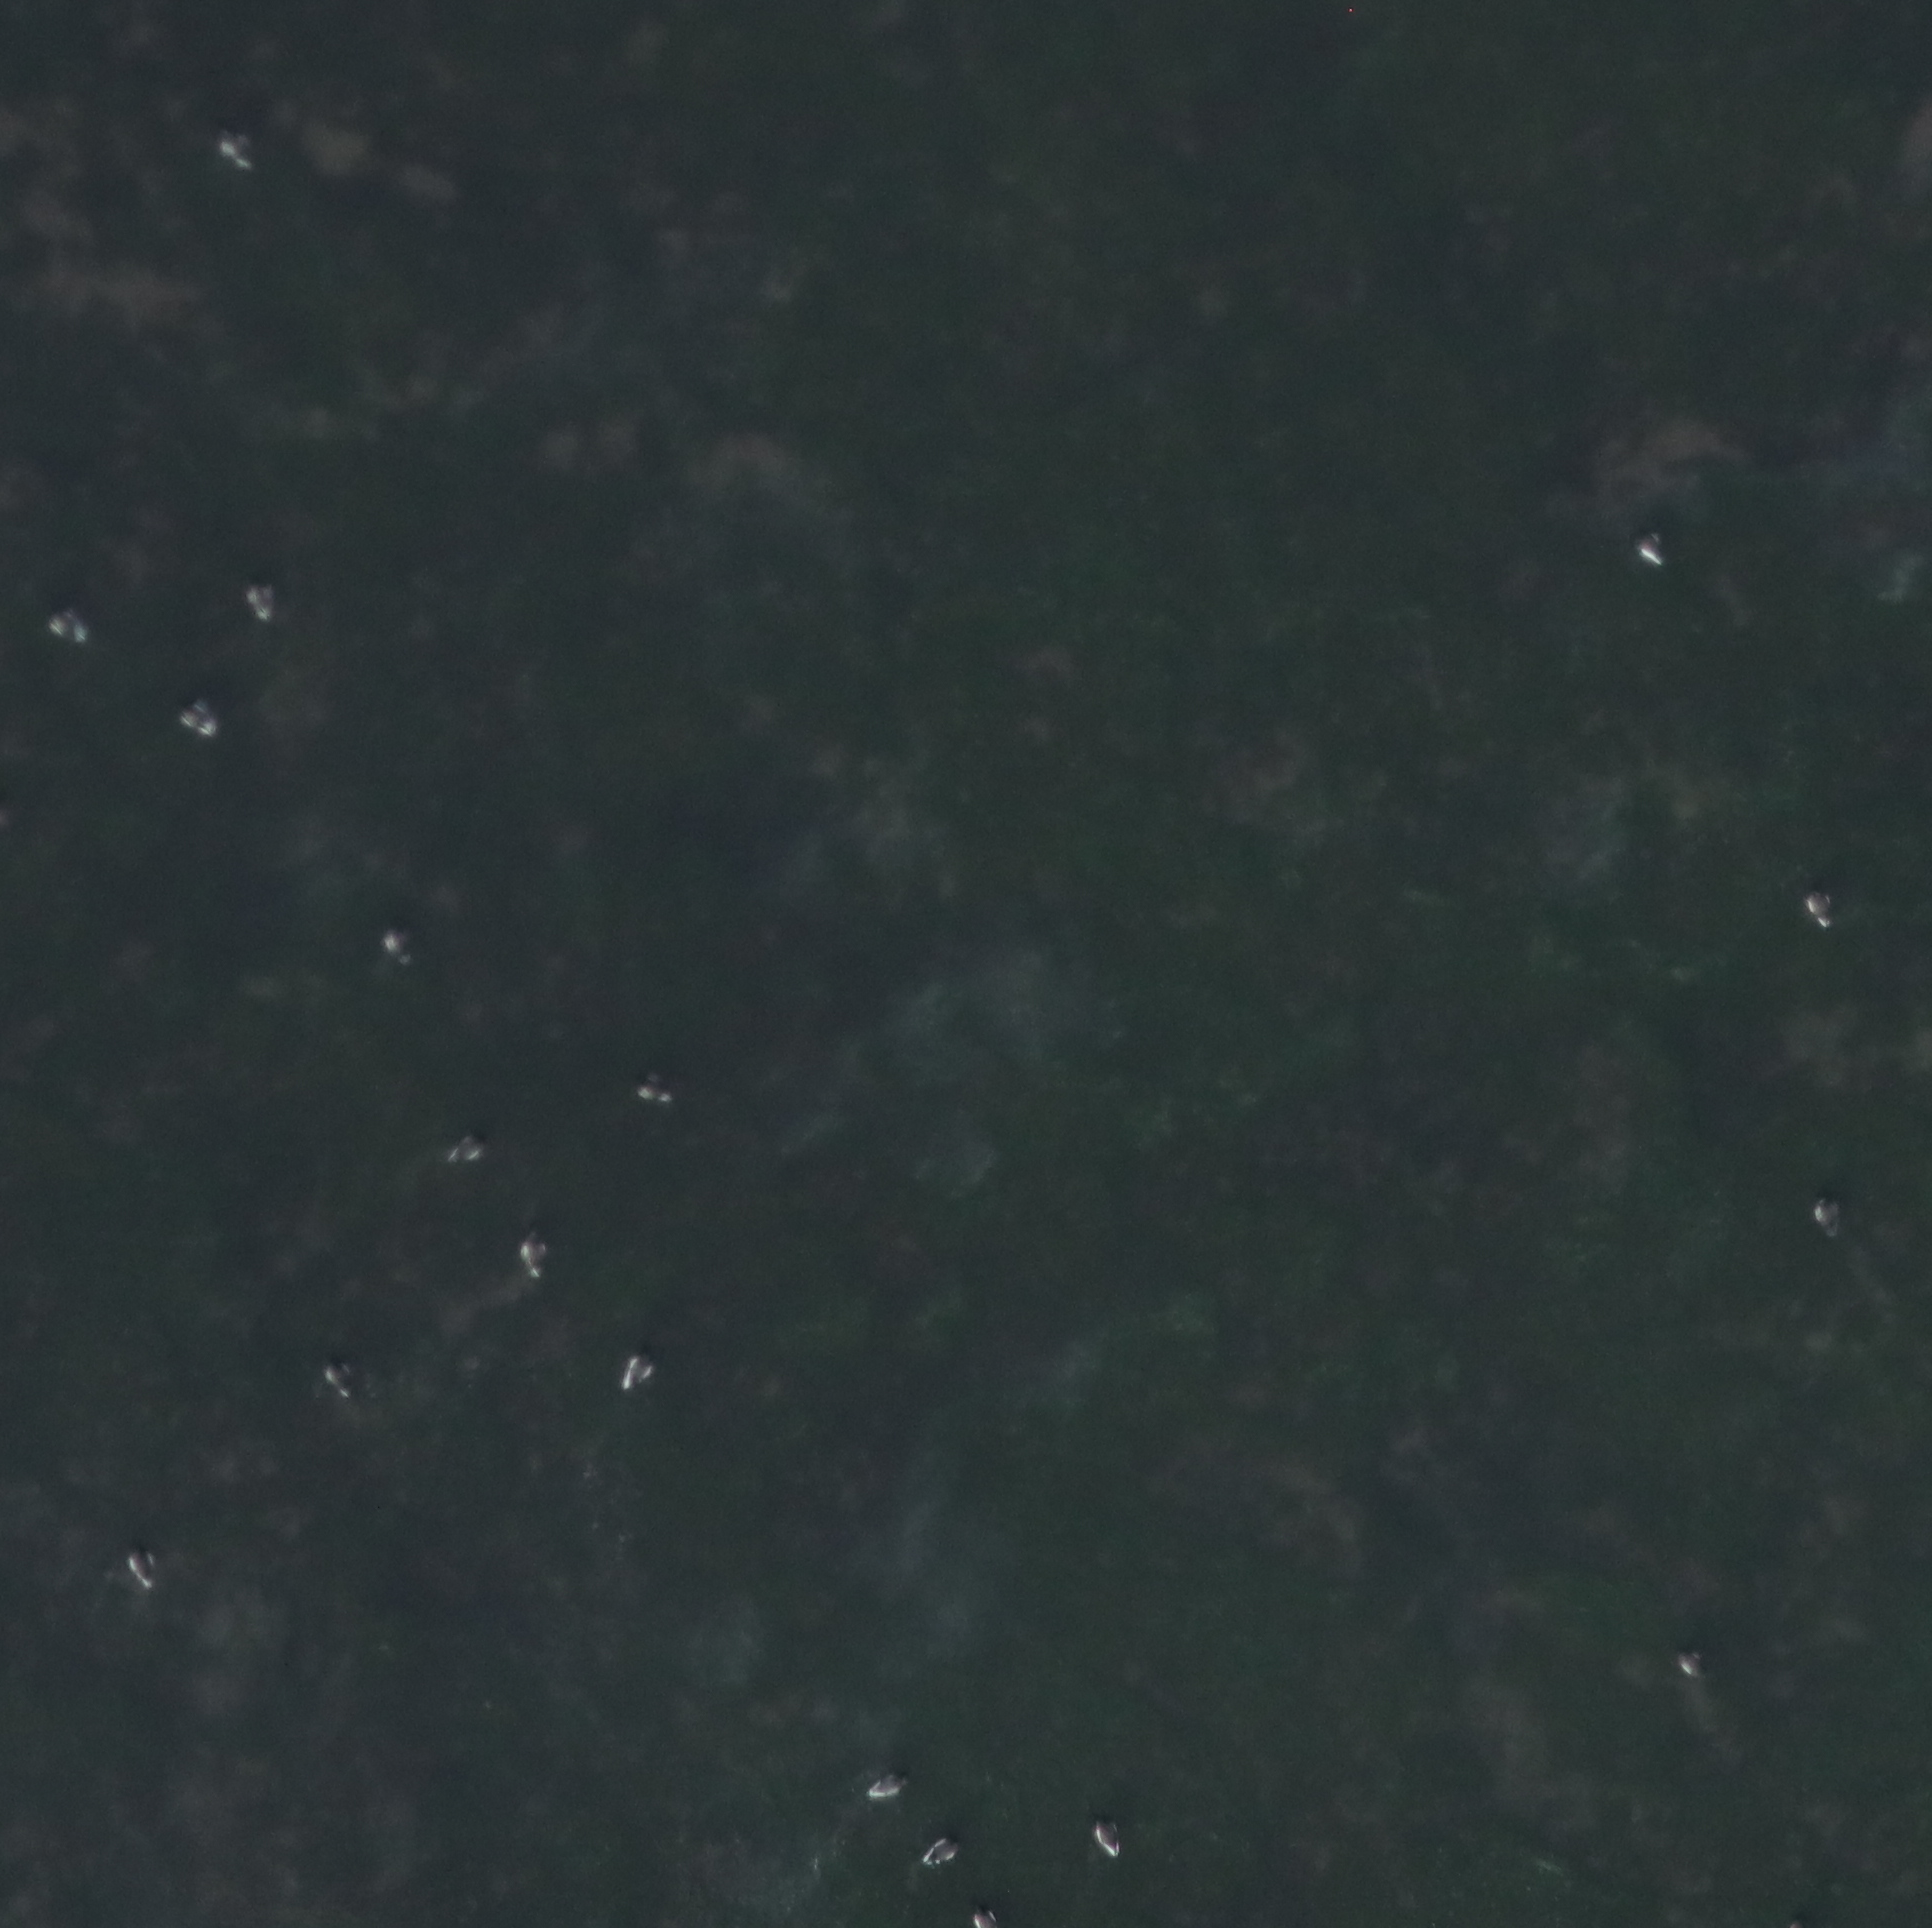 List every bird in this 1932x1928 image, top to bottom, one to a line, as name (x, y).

brant (236, 148)
brant (1650, 545)
brant (261, 598)
brant (68, 623)
brant (197, 718)
brant (1820, 906)
brant (398, 942)
brant (650, 1084)
brant (465, 1149)
brant (1828, 1214)
brant (533, 1254)
brant (636, 1371)
brant (338, 1377)
brant (140, 1565)
brant (1693, 1664)
brant (887, 1785)
brant (1106, 1834)
brant (942, 1851)
brant (982, 1914)